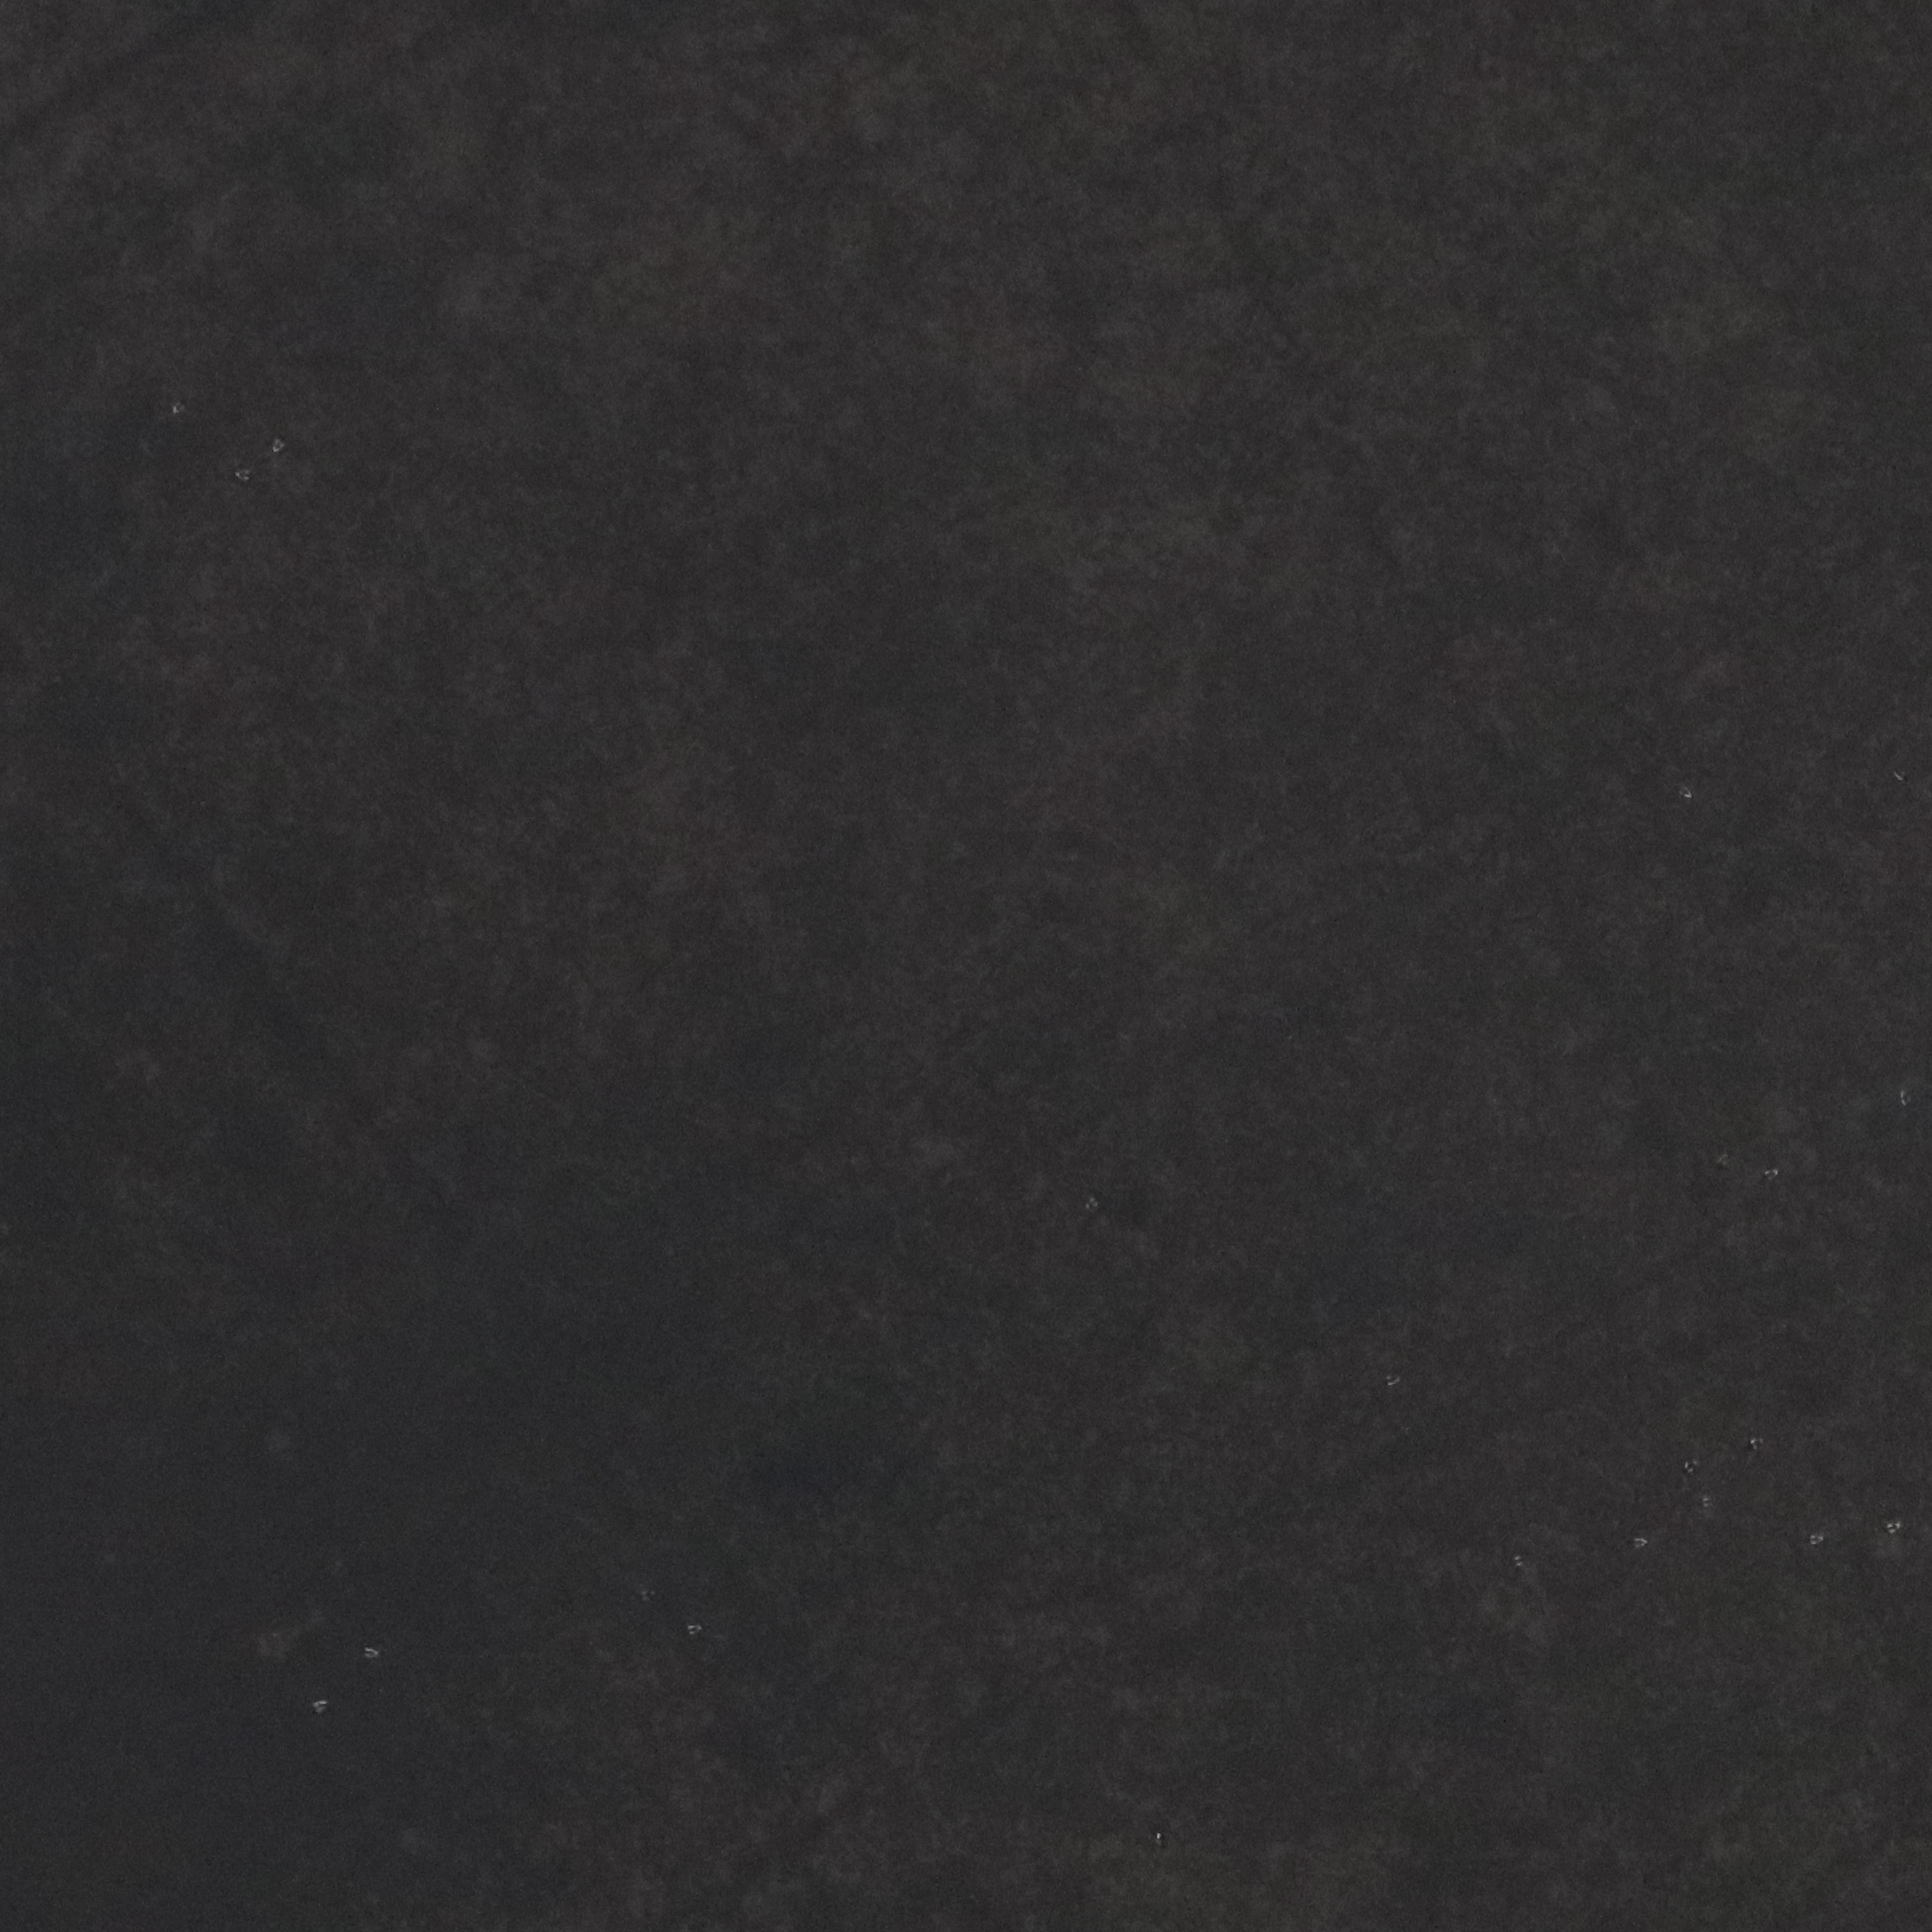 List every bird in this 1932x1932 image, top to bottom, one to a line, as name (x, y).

brant (176, 406)
brant (279, 444)
brant (238, 475)
brant (1900, 772)
brant (1688, 789)
brant (1901, 1096)
brant (1719, 1163)
brant (1779, 1173)
brant (1094, 1201)
brant (1387, 1378)
brant (1756, 1444)
brant (1690, 1470)
brant (1709, 1507)
brant (1898, 1526)
brant (1823, 1538)
brant (1646, 1539)
brant (1519, 1557)
brant (645, 1600)
brant (693, 1628)
brant (372, 1651)
brant (316, 1708)
brant (1166, 1833)